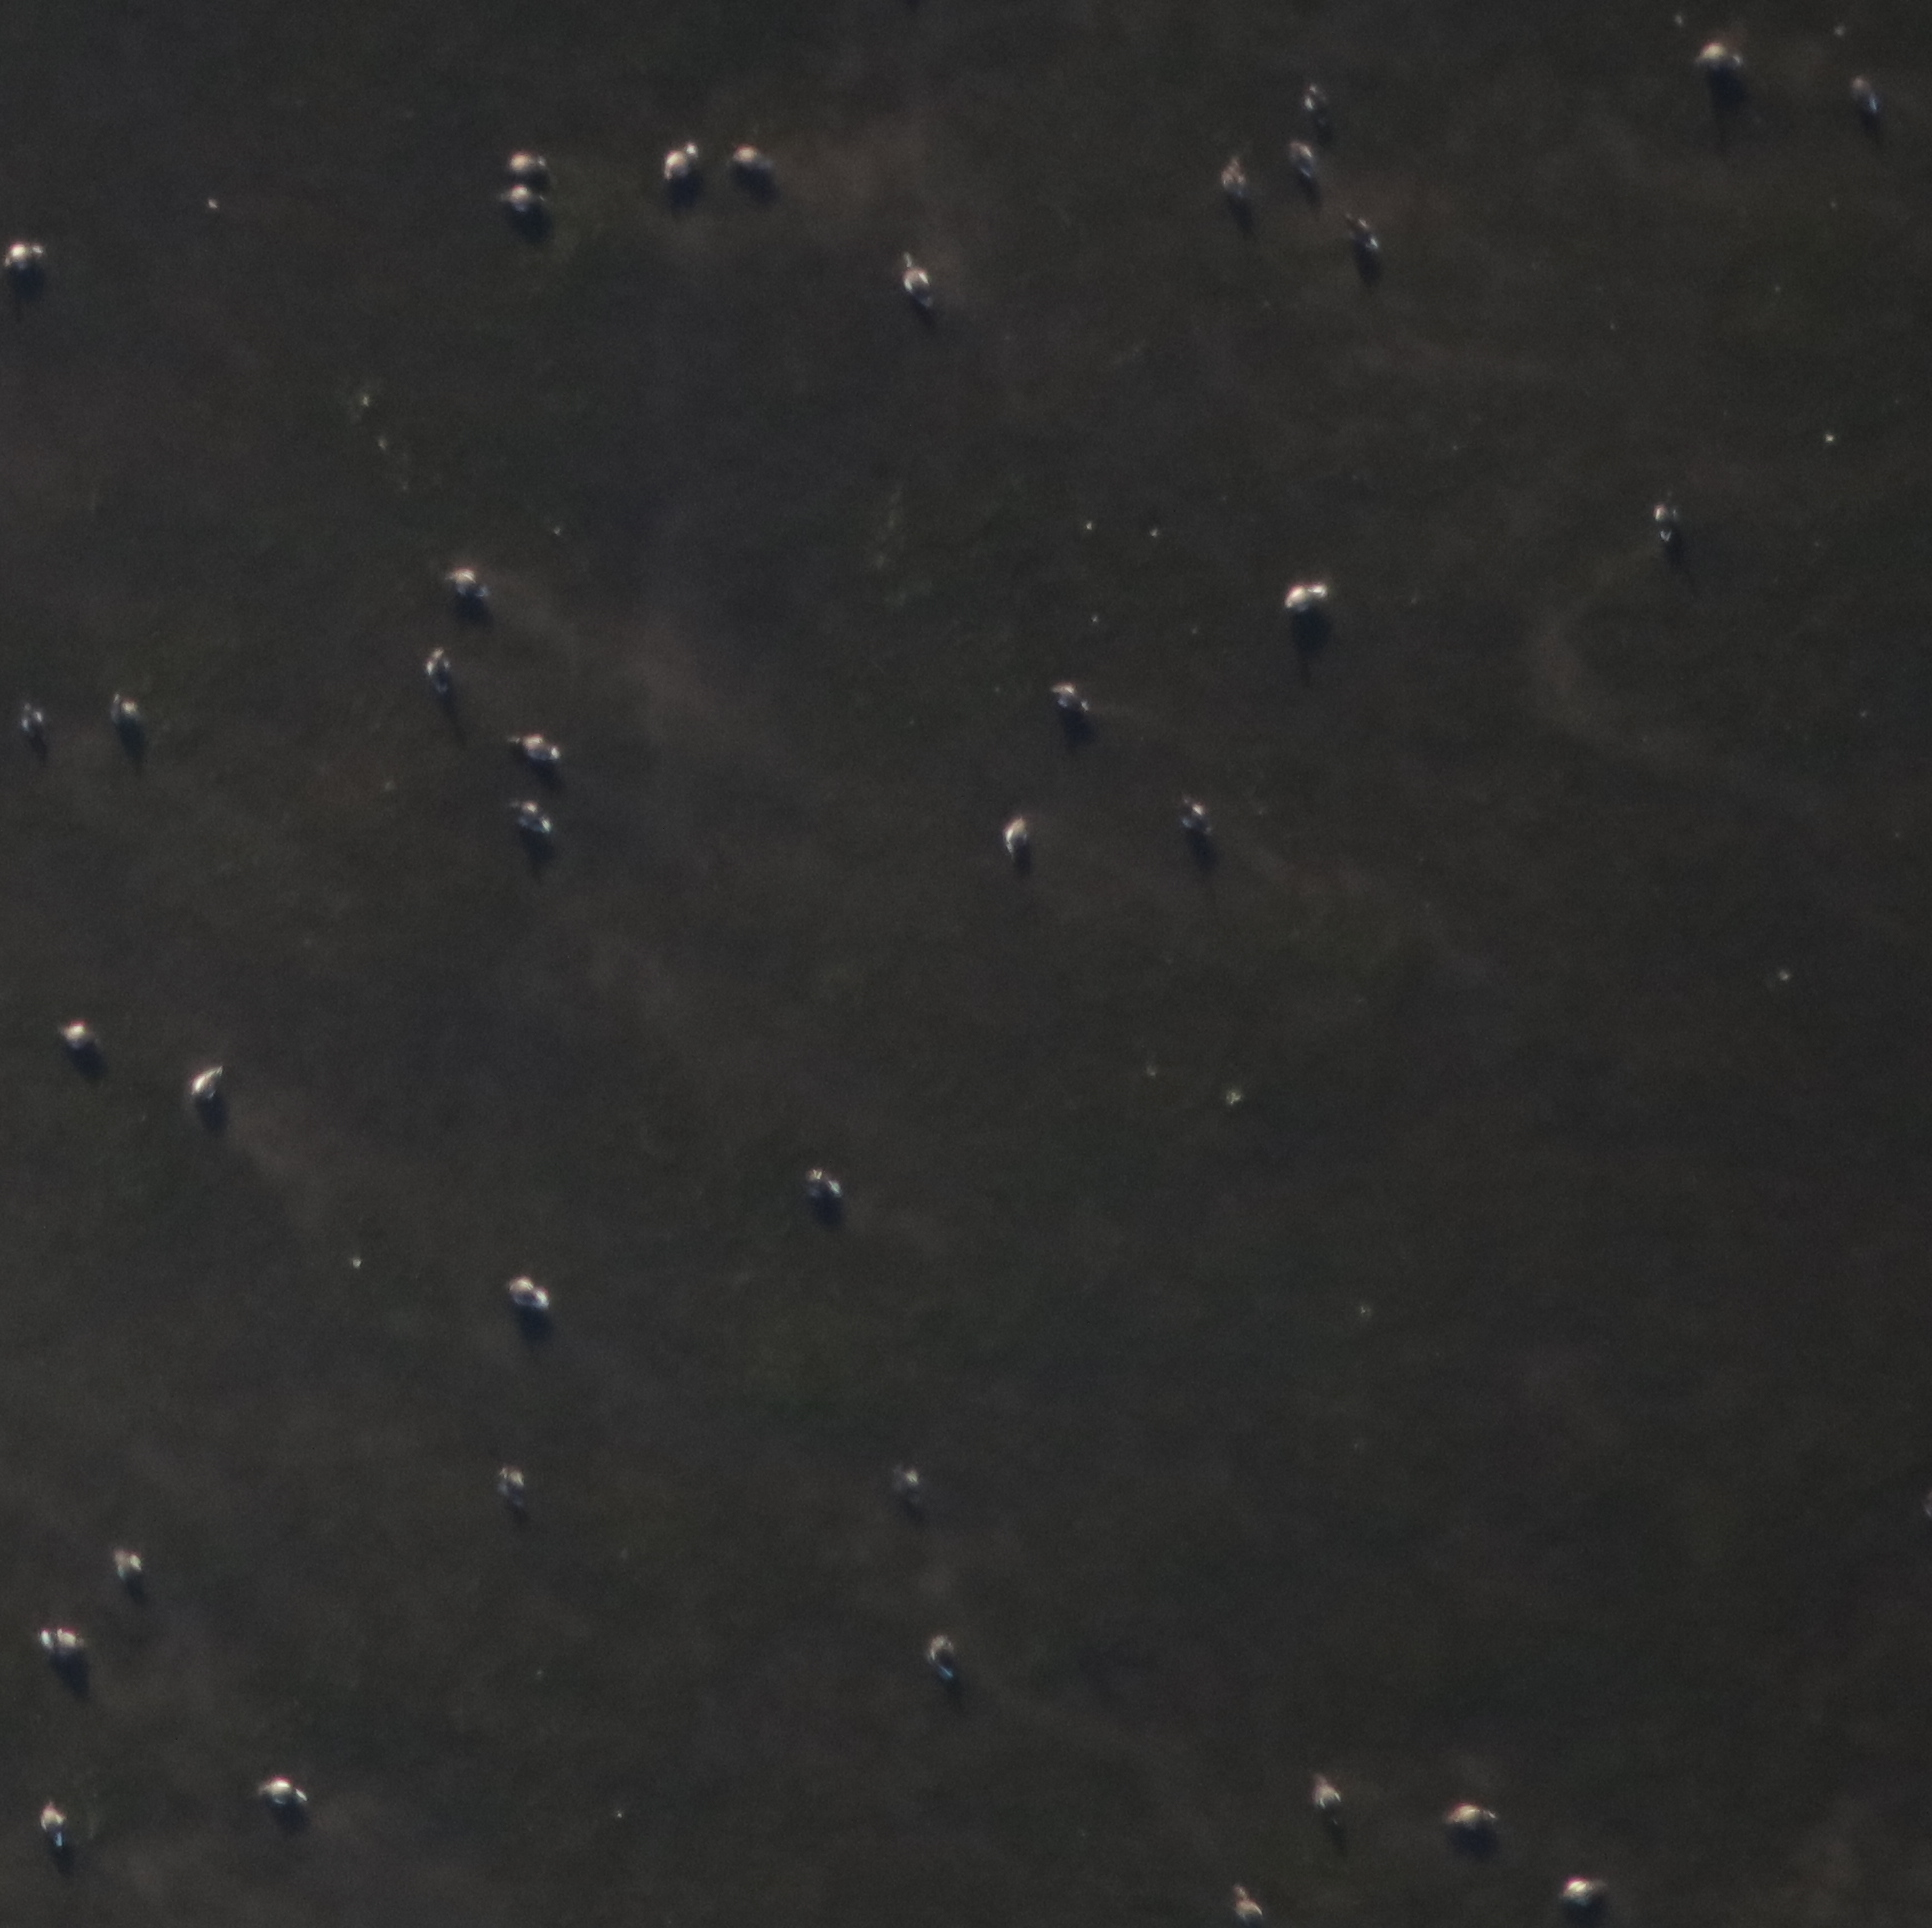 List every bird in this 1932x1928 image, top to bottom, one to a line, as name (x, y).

brant (1720, 61)
brant (1311, 98)
brant (1867, 101)
brant (1310, 153)
brant (750, 160)
brant (529, 161)
brant (681, 164)
brant (1234, 181)
brant (522, 192)
brant (1371, 230)
brant (15, 261)
brant (916, 281)
brant (1669, 521)
brant (465, 584)
brant (1307, 601)
brant (436, 670)
brant (38, 703)
brant (1072, 703)
brant (140, 719)
brant (539, 750)
brant (534, 817)
brant (1196, 818)
brant (1018, 839)
brant (86, 1033)
brant (207, 1086)
brant (820, 1184)
brant (525, 1294)
brant (912, 1487)
brant (513, 1494)
brant (128, 1566)
brant (63, 1643)
brant (937, 1648)
brant (1322, 1791)
brant (281, 1794)
brant (1469, 1819)
brant (52, 1824)
brant (1583, 1893)
brant (1246, 1900)